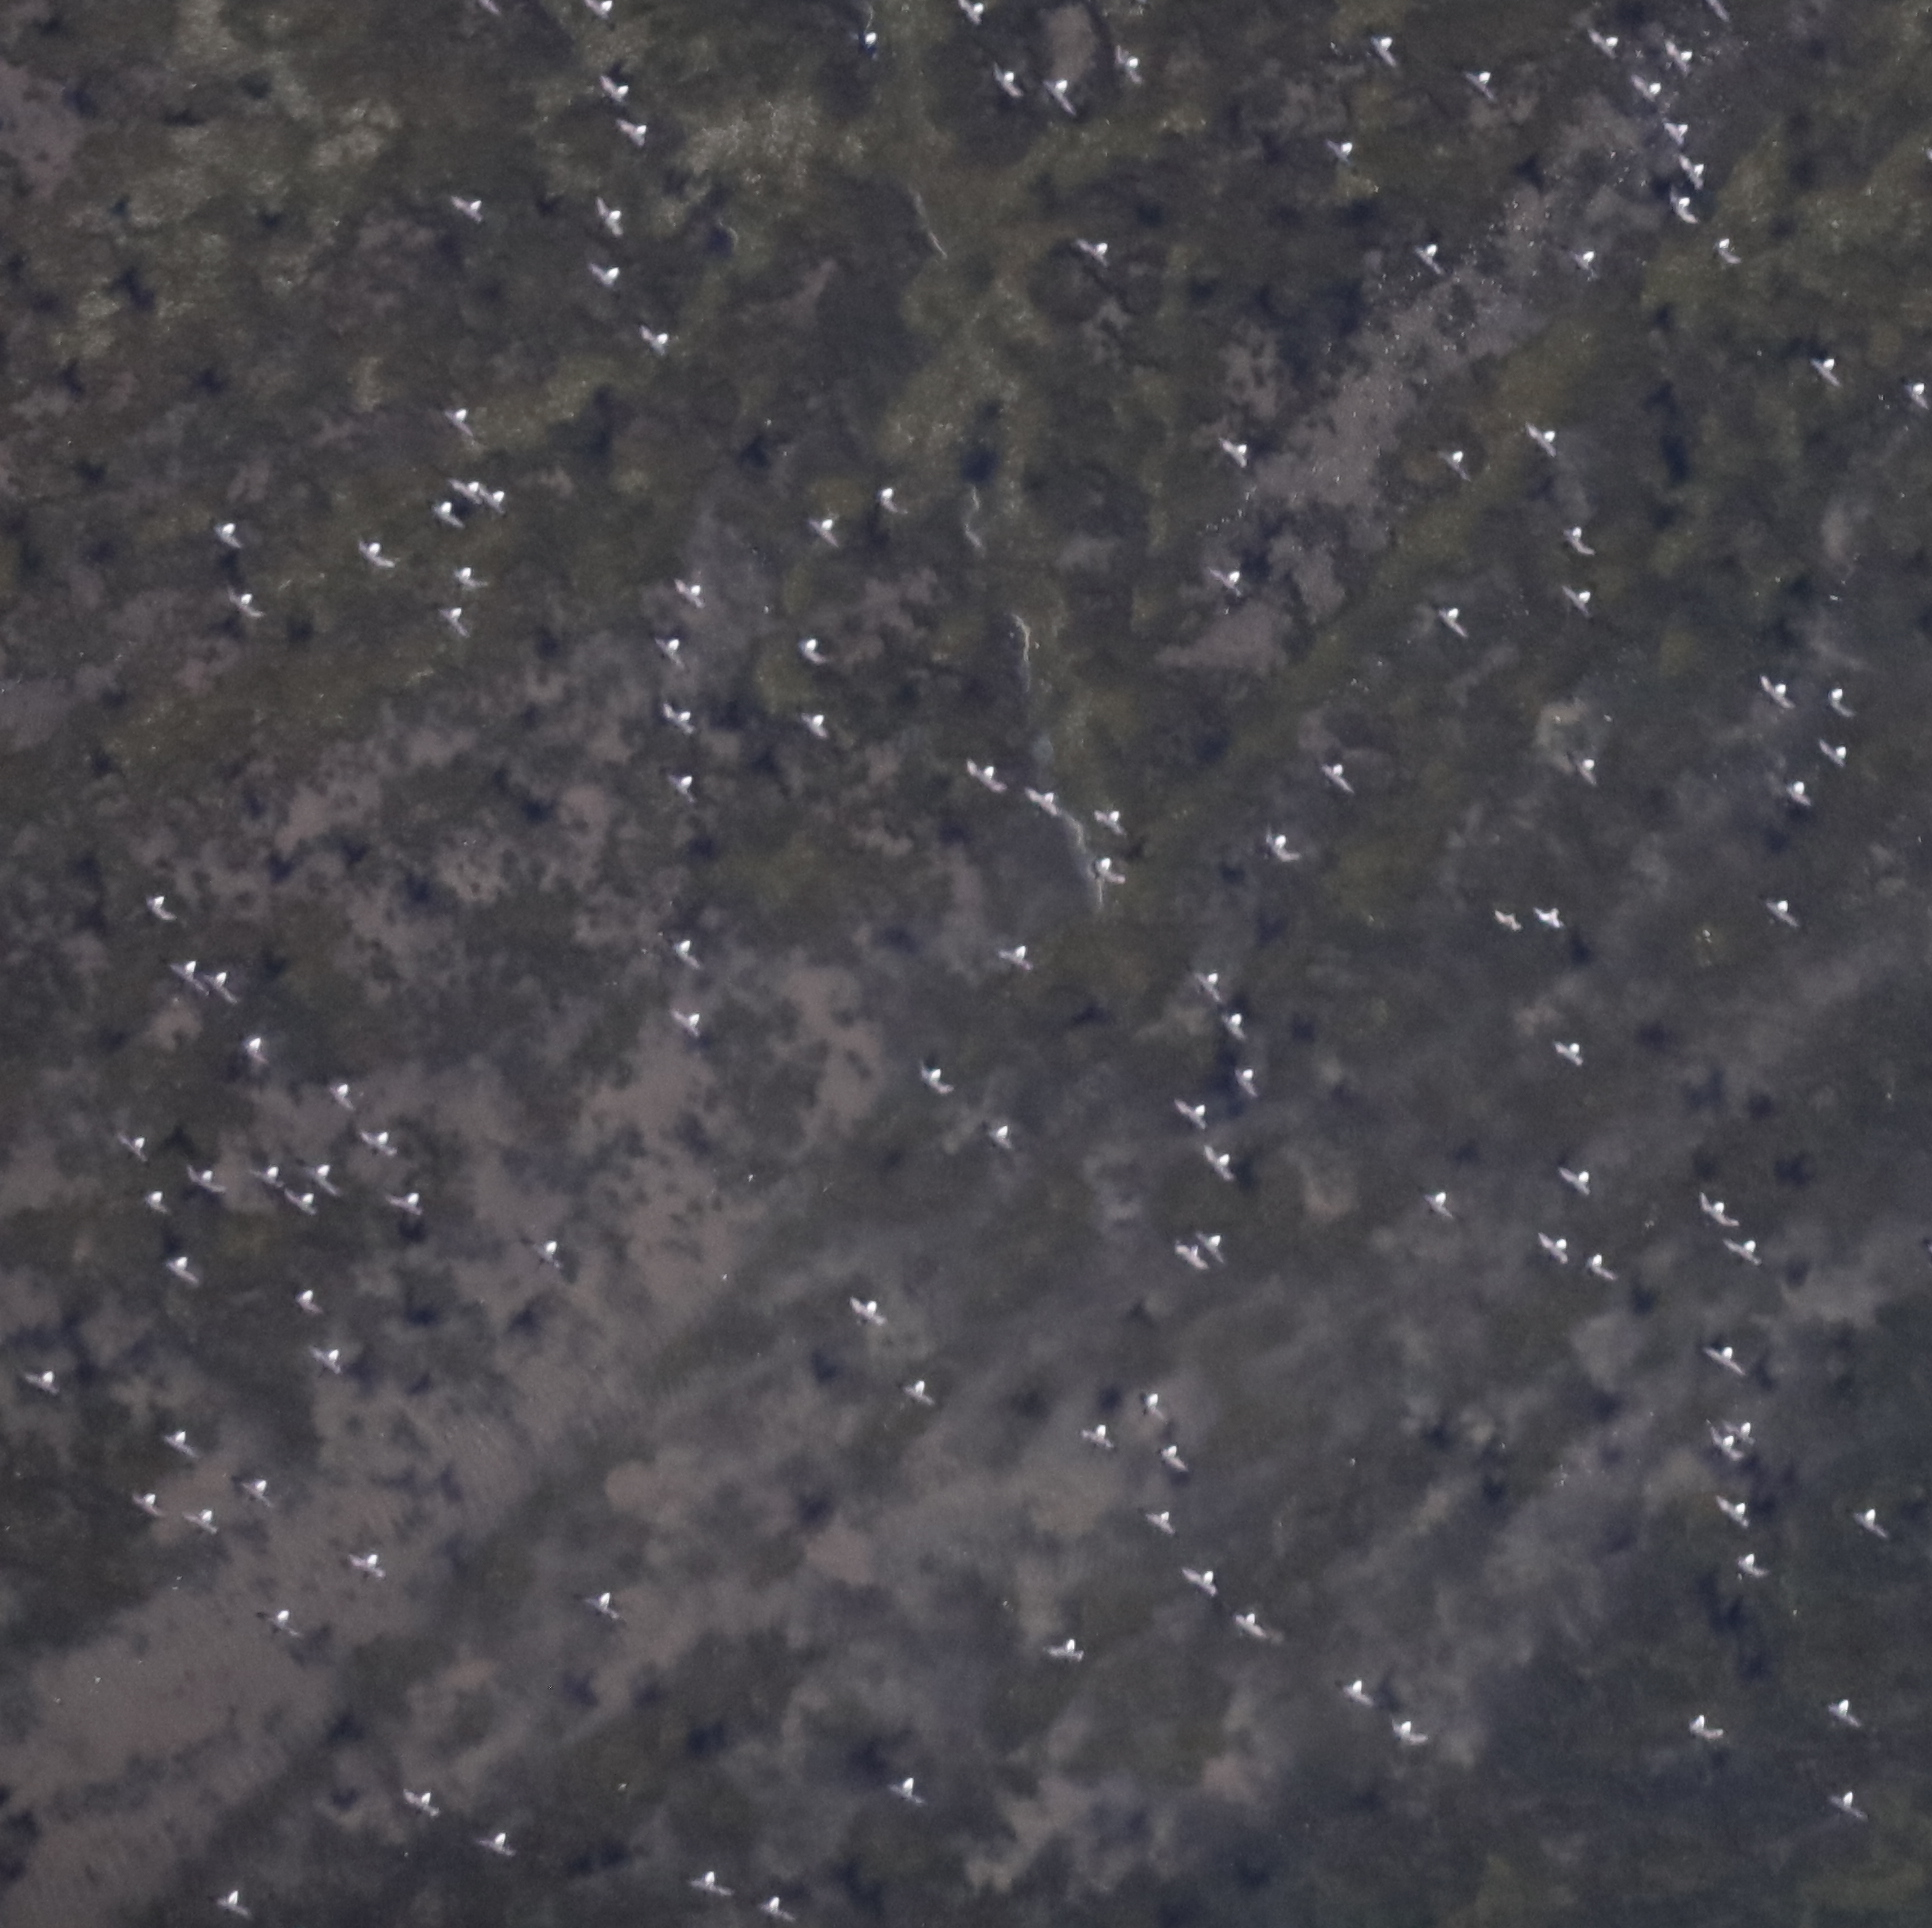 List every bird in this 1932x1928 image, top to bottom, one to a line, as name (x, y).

brant (1715, 1)
brant (609, 11)
brant (976, 14)
brant (862, 43)
brant (1382, 45)
brant (1603, 45)
brant (1676, 55)
brant (1133, 75)
brant (1476, 80)
brant (1007, 85)
brant (1652, 93)
brant (622, 95)
brant (1057, 96)
brant (1679, 135)
brant (637, 137)
brant (1342, 147)
brant (1692, 176)
brant (466, 206)
brant (608, 213)
brant (1684, 213)
brant (1094, 256)
brant (1435, 257)
brant (1723, 257)
brant (1581, 263)
brant (603, 279)
brant (653, 344)
brant (1830, 367)
brant (1920, 400)
brant (461, 418)
brant (1544, 439)
brant (1238, 452)
brant (1455, 464)
brant (472, 489)
brant (883, 494)
brant (498, 502)
brant (445, 515)
brant (823, 530)
brant (1578, 533)
brant (228, 534)
brant (370, 557)
brant (1235, 578)
brant (469, 580)
brant (692, 598)
brant (1578, 603)
brant (252, 605)
brant (1450, 619)
brant (454, 620)
brant (664, 641)
brant (805, 648)
brant (1780, 687)
brant (1841, 709)
brant (685, 717)
brant (816, 724)
brant (1836, 754)
brant (1587, 771)
brant (981, 777)
brant (1329, 777)
brant (682, 787)
brant (1039, 800)
brant (1796, 803)
brant (1107, 821)
brant (1274, 847)
brant (1106, 866)
brant (152, 906)
brant (1778, 908)
brant (1547, 915)
brant (1507, 918)
brant (681, 950)
brant (1017, 958)
brant (183, 976)
brant (1207, 981)
brant (217, 990)
brant (1233, 1023)
brant (689, 1026)
brant (255, 1047)
brant (1570, 1050)
brant (1241, 1079)
brant (931, 1083)
brant (341, 1096)
brant (1190, 1115)
brant (999, 1131)
brant (142, 1144)
brant (373, 1144)
brant (1224, 1163)
brant (320, 1168)
brant (1579, 1175)
brant (199, 1181)
brant (272, 1181)
brant (149, 1191)
brant (1429, 1197)
brant (402, 1209)
brant (306, 1210)
brant (1715, 1214)
brant (1211, 1243)
brant (1744, 1251)
brant (1183, 1256)
brant (1553, 1257)
brant (538, 1260)
brant (1597, 1264)
brant (179, 1267)
brant (307, 1304)
brant (863, 1307)
brant (1730, 1364)
brant (323, 1365)
brant (40, 1383)
brant (913, 1393)
brant (1154, 1408)
brant (1747, 1417)
brant (179, 1432)
brant (1098, 1443)
brant (1723, 1451)
brant (1167, 1458)
brant (257, 1492)
brant (142, 1504)
brant (1733, 1506)
brant (1154, 1519)
brant (204, 1521)
brant (1867, 1522)
brant (364, 1564)
brant (1749, 1564)
brant (1206, 1584)
brant (596, 1606)
brant (1248, 1627)
brant (280, 1631)
brant (1067, 1650)
brant (1356, 1689)
brant (1844, 1715)
brant (1408, 1734)
brant (1702, 1734)
brant (895, 1792)
brant (1843, 1795)
brant (420, 1799)
brant (496, 1841)
brant (702, 1881)
brant (234, 1904)
brant (771, 1909)